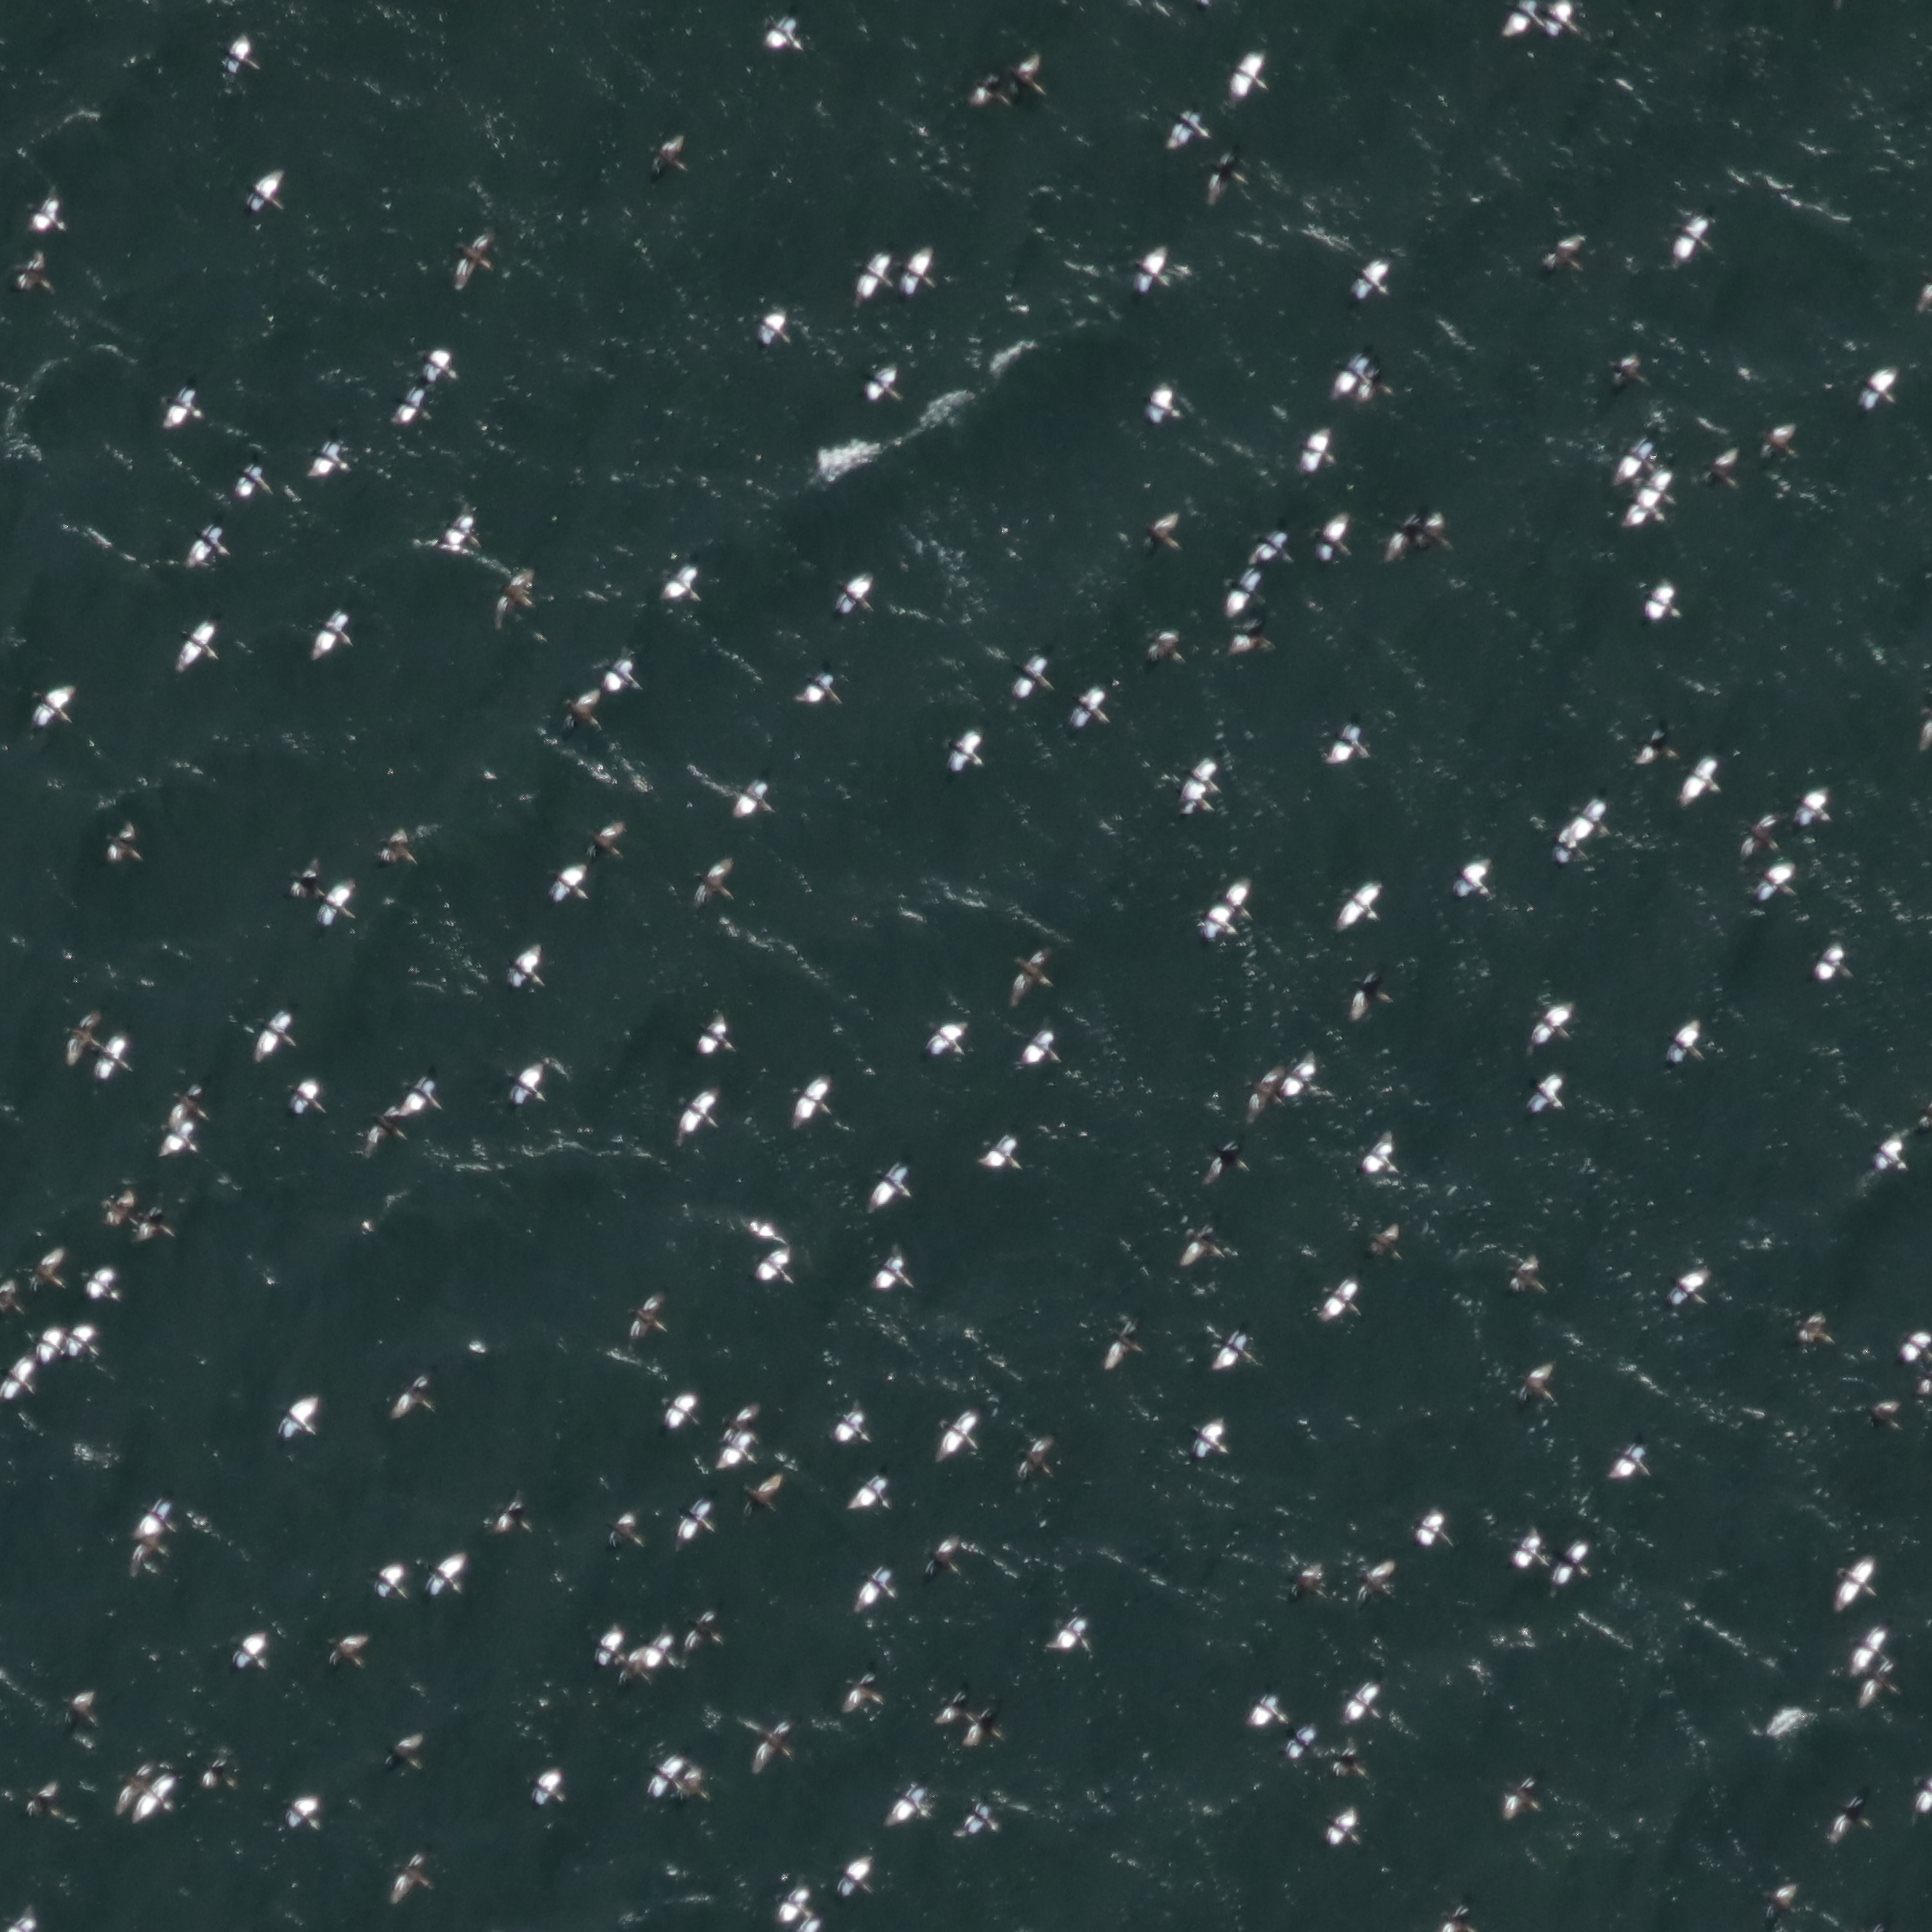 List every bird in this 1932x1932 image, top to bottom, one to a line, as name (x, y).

other bird (1524, 10)
other bird (1560, 18)
other bird (779, 29)
other bird (235, 55)
other bird (1244, 70)
other bird (1021, 73)
other bird (989, 86)
other bird (1188, 120)
other bird (669, 157)
other bird (1223, 170)
other bird (261, 194)
other bird (46, 217)
other bird (1689, 234)
other bird (470, 252)
other bird (1564, 257)
other bird (869, 272)
other bird (33, 273)
other bird (919, 273)
other bird (1144, 273)
other bird (1375, 278)
other bird (767, 323)
other bird (436, 365)
other bird (1629, 369)
other bird (1349, 372)
other bird (877, 380)
other bird (1874, 393)
other bird (1152, 398)
other bird (415, 401)
other bird (180, 406)
other bird (1781, 440)
other bird (1318, 451)
other bird (324, 457)
other bird (1635, 459)
other bird (1724, 470)
other bird (250, 478)
other bird (1656, 485)
other bird (1647, 508)
other bird (1399, 527)
other bird (457, 529)
other bird (1433, 533)
other bird (208, 537)
other bird (1160, 537)
other bird (1328, 540)
other bird (1268, 542)
other bird (680, 582)
other bird (1239, 585)
other bird (517, 595)
other bird (855, 598)
other bird (1656, 603)
other bird (328, 626)
other bird (1251, 632)
other bird (195, 643)
other bird (1168, 647)
other bird (622, 672)
other bird (1027, 672)
other bird (819, 682)
other bird (1094, 703)
other bird (53, 710)
other bird (583, 711)
other bird (1349, 739)
other bird (1656, 745)
other bird (964, 750)
other bird (1200, 778)
other bird (1702, 782)
other bird (759, 800)
other bird (1818, 807)
other bird (1191, 808)
other bird (1587, 821)
other bird (1760, 831)
other bird (119, 842)
other bird (394, 842)
other bird (602, 842)
other bird (1567, 849)
other bird (305, 874)
other bird (568, 876)
other bird (1774, 879)
other bird (1472, 881)
other bird (712, 884)
other bird (1236, 899)
other bird (334, 904)
other bird (1364, 904)
other bird (1217, 923)
other bird (1829, 960)
other bird (1034, 965)
other bird (522, 967)
other bird (1372, 991)
other bird (1550, 1018)
other bird (80, 1033)
other bird (711, 1035)
other bird (276, 1036)
other bird (945, 1038)
other bird (1679, 1043)
other bird (1039, 1046)
other bird (111, 1057)
other bird (1302, 1078)
other bird (520, 1085)
other bird (1268, 1088)
other bird (418, 1091)
other bird (303, 1096)
other bird (1550, 1096)
other bird (812, 1098)
other bird (192, 1107)
other bird (698, 1110)
other bird (381, 1125)
other bird (182, 1138)
other bird (1892, 1153)
other bird (1000, 1154)
other bird (1381, 1156)
other bird (1228, 1157)
other bird (893, 1180)
other bird (113, 1203)
other bird (150, 1216)
other bird (1390, 1245)
other bird (1204, 1246)
other bird (770, 1264)
other bird (45, 1269)
other bird (892, 1269)
other bird (1525, 1275)
other bird (104, 1282)
other bird (1689, 1293)
other bird (1346, 1296)
other bird (4, 1300)
other bird (646, 1316)
other bird (1813, 1334)
other bird (77, 1340)
other bird (1230, 1340)
other bird (1128, 1342)
other bird (51, 1343)
other bird (1920, 1350)
other bird (12, 1379)
other bird (1532, 1380)
other bird (418, 1395)
other bird (673, 1410)
other bird (1881, 1413)
other bird (294, 1422)
other bird (851, 1422)
other bird (740, 1427)
other bird (956, 1432)
other bird (1207, 1440)
other bird (740, 1452)
other bird (1629, 1455)
other bird (1042, 1460)
other bird (872, 1489)
other bird (762, 1498)
other bird (510, 1515)
other bird (155, 1516)
other bird (688, 1521)
other bird (1433, 1528)
other bird (620, 1532)
other bird (148, 1544)
other bird (1527, 1547)
other bird (945, 1560)
other bird (1567, 1565)
other bird (452, 1579)
other bird (1309, 1581)
other bird (1854, 1581)
other bird (1375, 1582)
other bird (384, 1584)
other bird (877, 1586)
other bird (706, 1629)
other bird (1076, 1634)
other bird (664, 1644)
other bird (253, 1649)
other bird (347, 1649)
other bird (606, 1654)
other bird (1868, 1654)
other bird (636, 1665)
other bird (1880, 1681)
other bird (861, 1694)
other bird (1365, 1702)
other bird (955, 1707)
other bird (1262, 1708)
other bird (80, 1709)
other bird (981, 1726)
other bird (1303, 1740)
other bird (777, 1743)
other bird (402, 1754)
other bird (1348, 1759)
other bird (664, 1772)
other bird (216, 1775)
other bird (130, 1780)
other bird (546, 1788)
other bird (694, 1789)
other bird (161, 1796)
other bird (1520, 1801)
other bird (50, 1802)
other bird (908, 1806)
other bird (302, 1812)
other bird (984, 1817)
other bird (1855, 1819)
other bird (1347, 1826)
other bird (415, 1872)
other bird (848, 1878)
other bird (1781, 1899)
other bird (790, 1904)
other bird (1456, 1921)
other bird (22, 1930)